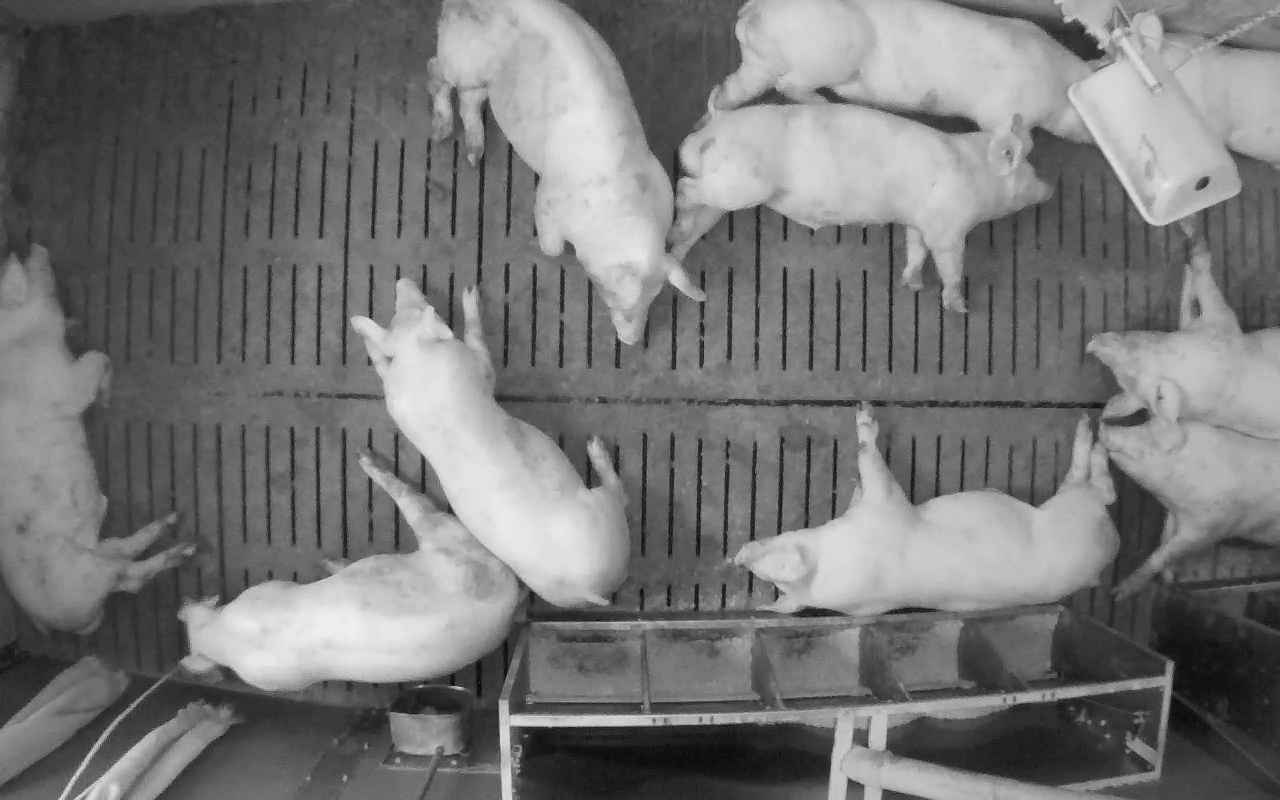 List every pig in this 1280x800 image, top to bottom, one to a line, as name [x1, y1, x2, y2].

pig [428, 1, 704, 348]
pig [689, 2, 1116, 159]
pig [1131, 12, 1278, 163]
pig [665, 85, 1052, 317]
pig [1085, 234, 1278, 441]
pig [0, 244, 199, 635]
pig [346, 278, 633, 613]
pig [734, 400, 1121, 615]
pig [1098, 416, 1277, 603]
pig [177, 443, 520, 694]